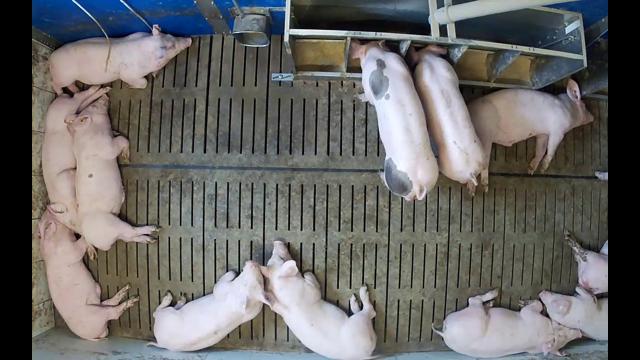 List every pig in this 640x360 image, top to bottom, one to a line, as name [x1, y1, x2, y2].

pig [48, 23, 192, 98]
pig [348, 38, 438, 204]
pig [407, 43, 485, 188]
pig [469, 77, 596, 193]
pig [41, 83, 114, 238]
pig [64, 94, 164, 251]
pig [37, 208, 142, 342]
pig [562, 226, 608, 294]
pig [258, 241, 383, 360]
pig [145, 259, 274, 352]
pig [538, 285, 607, 340]
pig [431, 288, 584, 358]